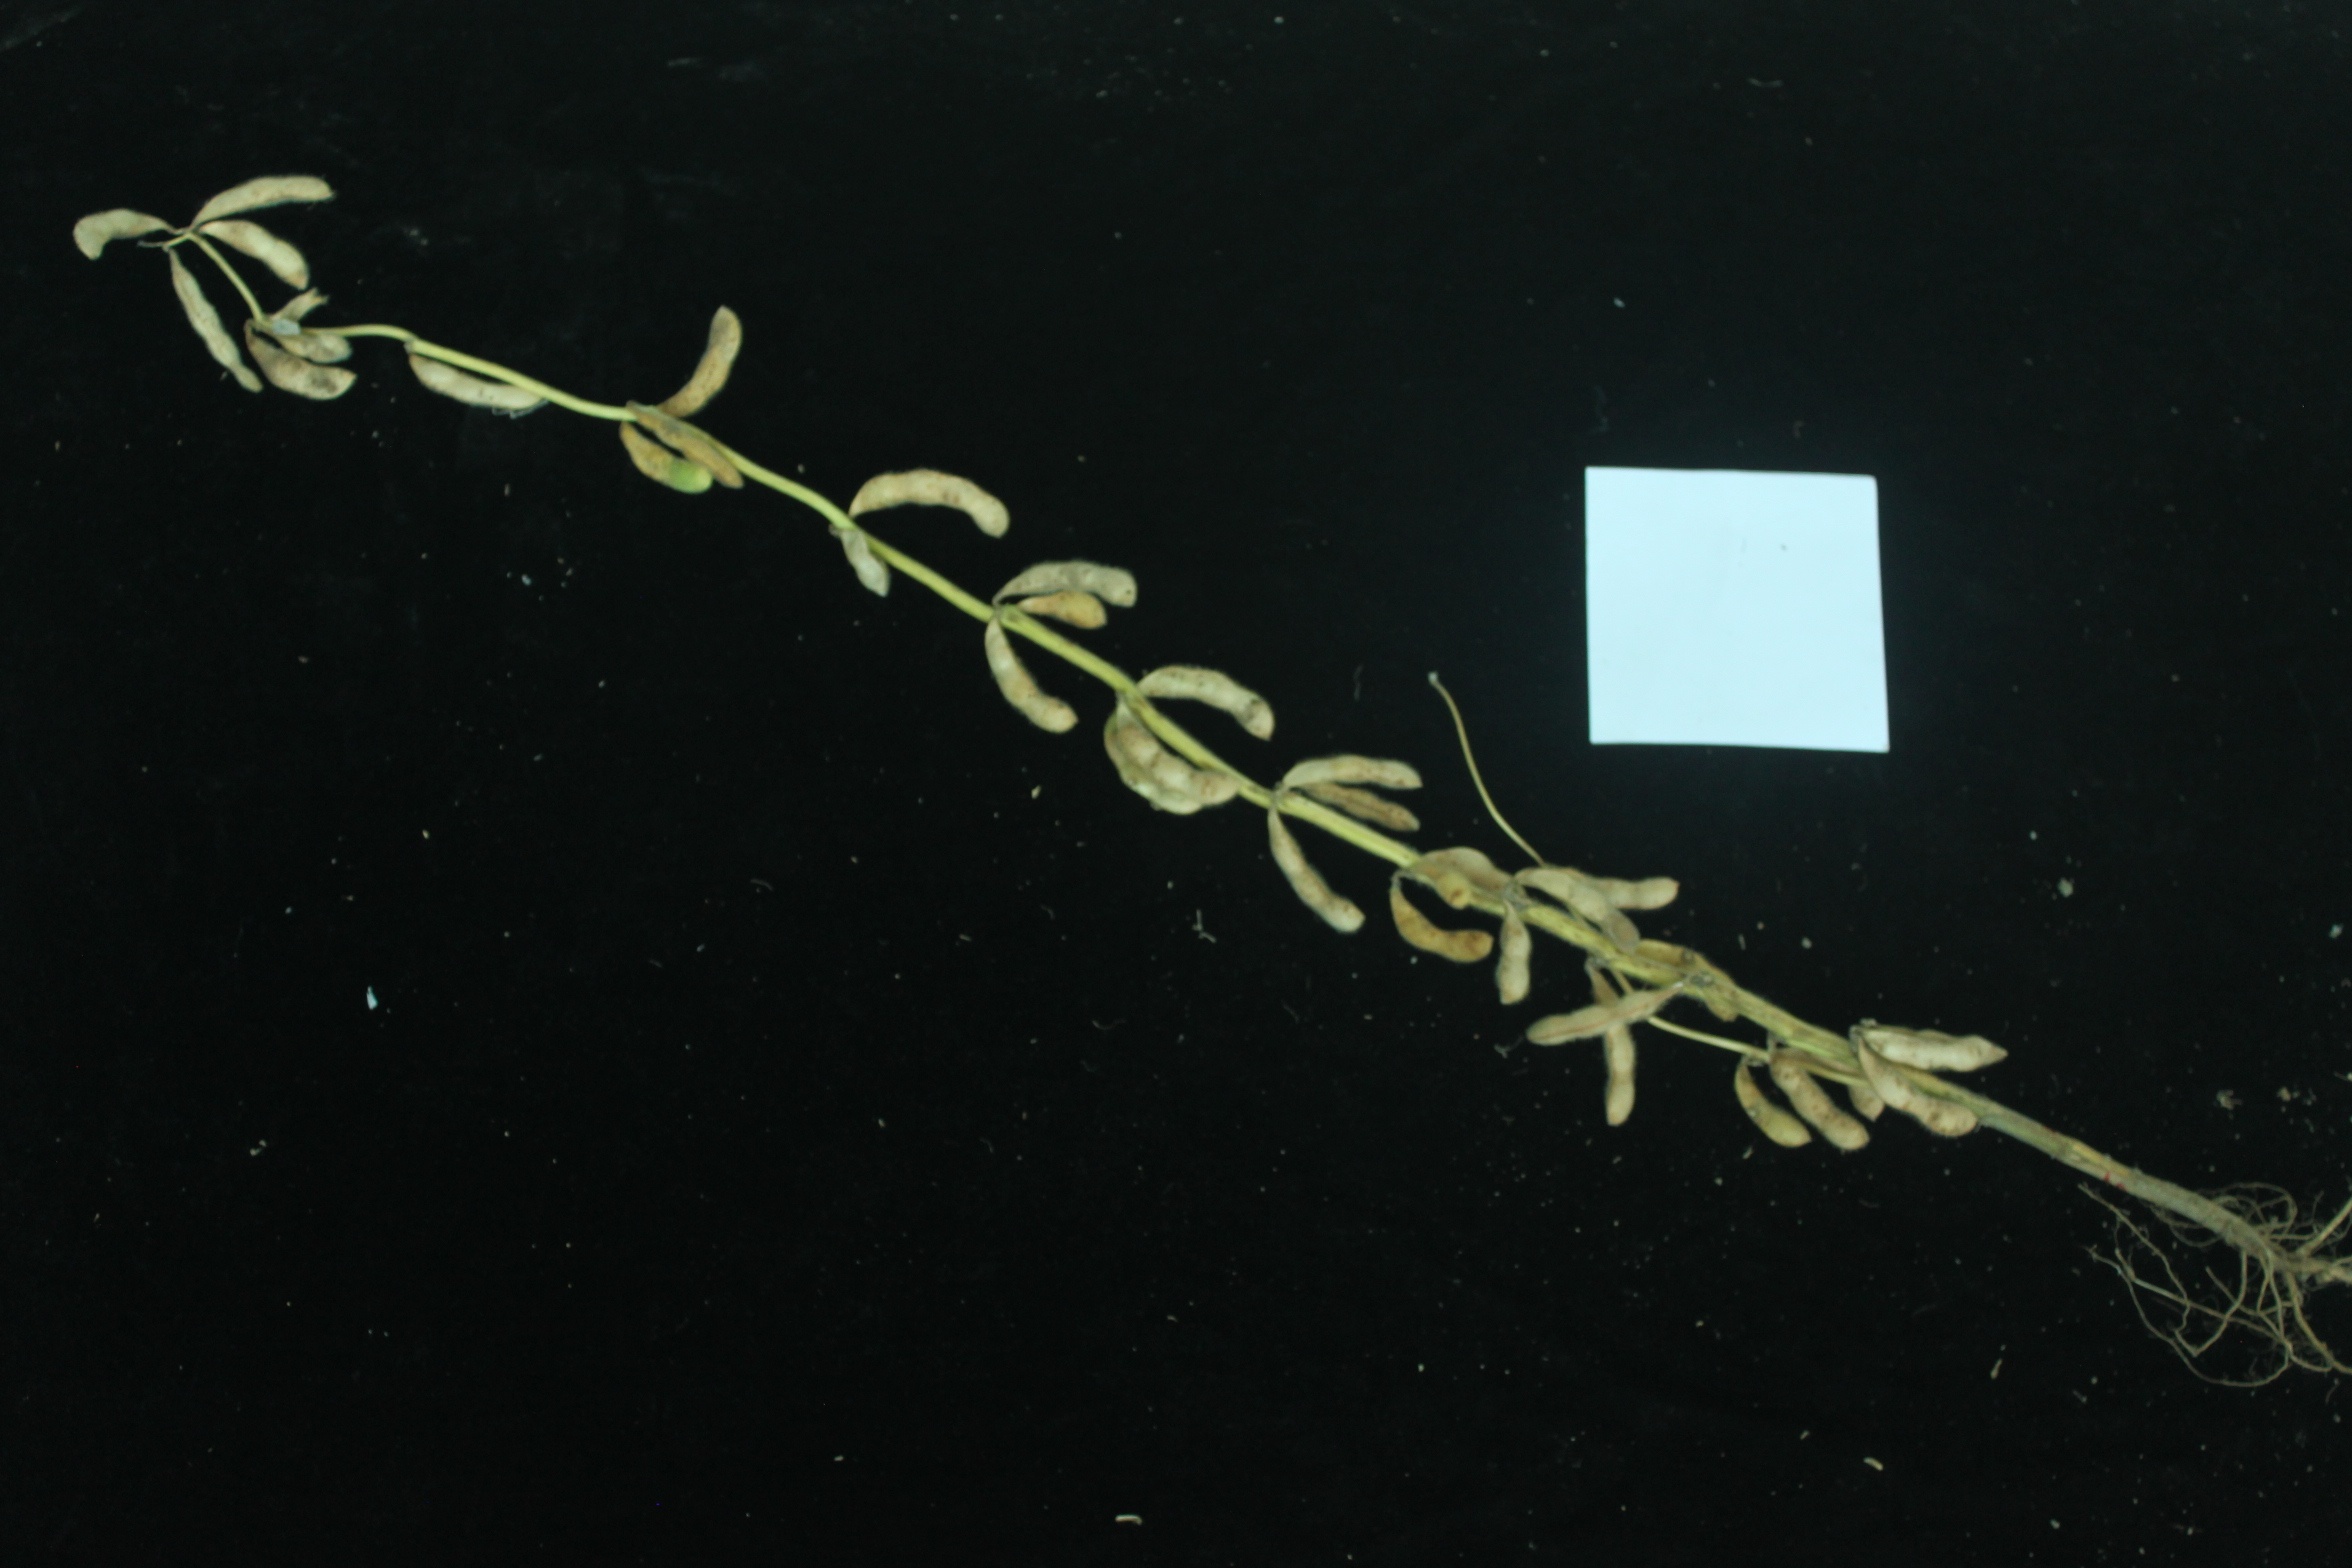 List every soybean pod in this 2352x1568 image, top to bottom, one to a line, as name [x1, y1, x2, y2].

soybean pod [191, 177, 333, 227]
soybean pod [74, 209, 171, 259]
soybean pod [194, 220, 307, 288]
soybean pod [170, 250, 261, 390]
soybean pod [654, 306, 739, 415]
soybean pod [253, 323, 350, 361]
soybean pod [245, 325, 355, 398]
soybean pod [410, 353, 539, 408]
soybean pod [630, 406, 742, 486]
soybean pod [620, 421, 710, 493]
soybean pod [850, 469, 1009, 536]
soybean pod [832, 527, 887, 596]
soybean pod [992, 561, 1135, 604]
soybean pod [1013, 592, 1104, 626]
soybean pod [985, 613, 1076, 732]
soybean pod [1138, 667, 1272, 739]
soybean pod [1115, 690, 1242, 805]
soybean pod [1103, 710, 1203, 814]
soybean pod [1281, 755, 1422, 788]
soybean pod [1299, 783, 1416, 830]
soybean pod [1269, 793, 1364, 930]
soybean pod [1426, 847, 1524, 897]
soybean pod [1397, 860, 1469, 907]
soybean pod [1551, 867, 1678, 908]
soybean pod [1512, 868, 1640, 951]
soybean pod [1392, 879, 1491, 961]
soybean pod [1496, 897, 1530, 1005]
soybean pod [1588, 967, 1634, 1125]
soybean pod [1527, 982, 1681, 1044]
soybean pod [1856, 1027, 1991, 1070]
soybean pod [1857, 1037, 1977, 1135]
soybean pod [1768, 1047, 1869, 1149]
soybean pod [1736, 1059, 1810, 1147]
soybean pod [1847, 1086, 1884, 1121]